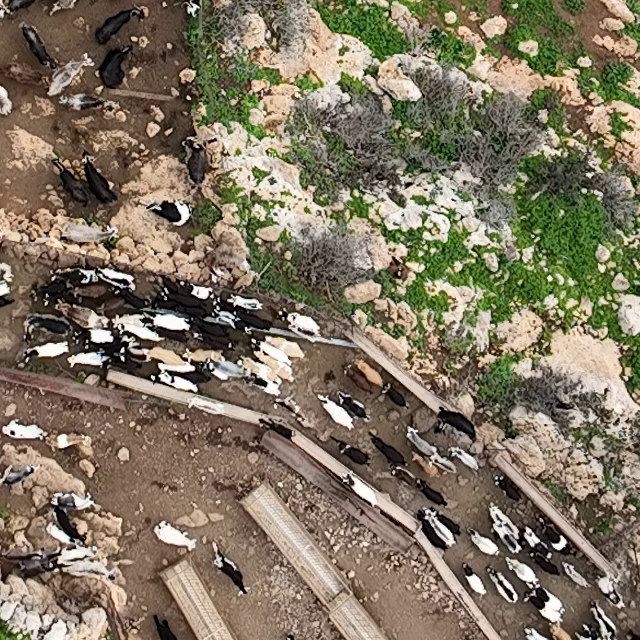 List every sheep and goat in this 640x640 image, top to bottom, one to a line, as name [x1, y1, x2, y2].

goat [0, 0, 10, 18]
goat [9, 0, 54, 12]
goat [48, 0, 85, 15]
goat [181, 0, 201, 17]
goat [95, 5, 145, 45]
goat [20, 21, 59, 69]
goat [98, 45, 132, 88]
goat [46, 53, 94, 93]
goat [2, 60, 52, 89]
goat [0, 61, 13, 115]
goat [59, 93, 119, 112]
goat [185, 137, 207, 183]
goat [82, 148, 118, 203]
goat [50, 158, 90, 206]
goat [145, 200, 190, 228]
goat [61, 222, 120, 242]
goat [202, 247, 225, 281]
goat [0, 263, 11, 287]
goat [49, 267, 97, 282]
goat [95, 267, 136, 291]
goat [159, 274, 178, 292]
goat [176, 279, 212, 299]
goat [0, 281, 11, 297]
goat [28, 282, 67, 301]
goat [73, 283, 107, 297]
goat [42, 288, 74, 305]
goat [114, 288, 147, 308]
goat [155, 288, 178, 309]
goat [162, 288, 201, 305]
goat [226, 294, 264, 310]
goat [0, 295, 16, 308]
goat [96, 297, 125, 314]
goat [54, 300, 109, 328]
goat [173, 305, 205, 314]
goat [234, 307, 273, 331]
goat [213, 309, 253, 335]
goat [277, 309, 321, 334]
goat [22, 312, 71, 341]
goat [112, 313, 145, 327]
goat [141, 313, 190, 331]
goat [186, 316, 224, 335]
goat [117, 323, 164, 341]
goat [289, 324, 316, 341]
goat [146, 326, 187, 341]
goat [72, 330, 113, 344]
goat [193, 332, 236, 351]
goat [85, 334, 139, 350]
goat [265, 337, 304, 359]
goat [251, 338, 292, 365]
goat [16, 341, 68, 365]
goat [114, 347, 152, 362]
goat [141, 347, 185, 365]
goat [181, 348, 224, 364]
goat [253, 351, 294, 381]
goat [65, 353, 109, 366]
goat [241, 356, 282, 383]
goat [108, 357, 142, 370]
goat [209, 358, 243, 376]
goat [350, 358, 383, 388]
goat [201, 359, 230, 380]
goat [157, 362, 195, 372]
goat [341, 363, 373, 394]
goat [241, 366, 280, 394]
goat [150, 372, 198, 393]
goat [168, 372, 210, 382]
goat [382, 384, 410, 409]
goat [337, 390, 371, 423]
goat [316, 394, 353, 430]
goat [186, 396, 225, 415]
goat [274, 397, 308, 423]
goat [434, 405, 476, 444]
goat [258, 417, 294, 440]
goat [3, 420, 46, 441]
goat [405, 424, 437, 455]
goat [368, 431, 409, 465]
goat [46, 434, 85, 448]
goat [329, 436, 369, 465]
goat [447, 445, 480, 470]
goat [410, 451, 442, 477]
goat [431, 452, 455, 473]
goat [0, 465, 36, 484]
goat [390, 467, 418, 489]
goat [341, 473, 377, 508]
goat [494, 475, 522, 501]
goat [416, 478, 449, 506]
goat [51, 489, 95, 509]
goat [488, 502, 520, 538]
goat [430, 506, 461, 535]
goat [53, 507, 87, 543]
goat [422, 507, 456, 547]
goat [416, 509, 448, 551]
goat [152, 519, 198, 551]
goat [539, 519, 571, 554]
goat [493, 521, 523, 554]
goat [46, 523, 81, 544]
goat [524, 526, 552, 558]
goat [0, 528, 16, 564]
goat [466, 528, 500, 556]
goat [213, 540, 250, 596]
goat [56, 546, 98, 563]
goat [0, 547, 44, 561]
goat [17, 549, 61, 572]
goat [529, 552, 560, 576]
goat [505, 556, 539, 586]
goat [562, 561, 590, 587]
goat [461, 562, 487, 594]
goat [62, 563, 116, 581]
goat [486, 567, 518, 604]
goat [596, 574, 626, 608]
goat [530, 581, 565, 614]
goat [523, 591, 564, 622]
goat [589, 600, 618, 636]
goat [153, 614, 177, 639]
goat [550, 621, 571, 637]
goat [582, 623, 600, 637]
goat [523, 626, 543, 637]